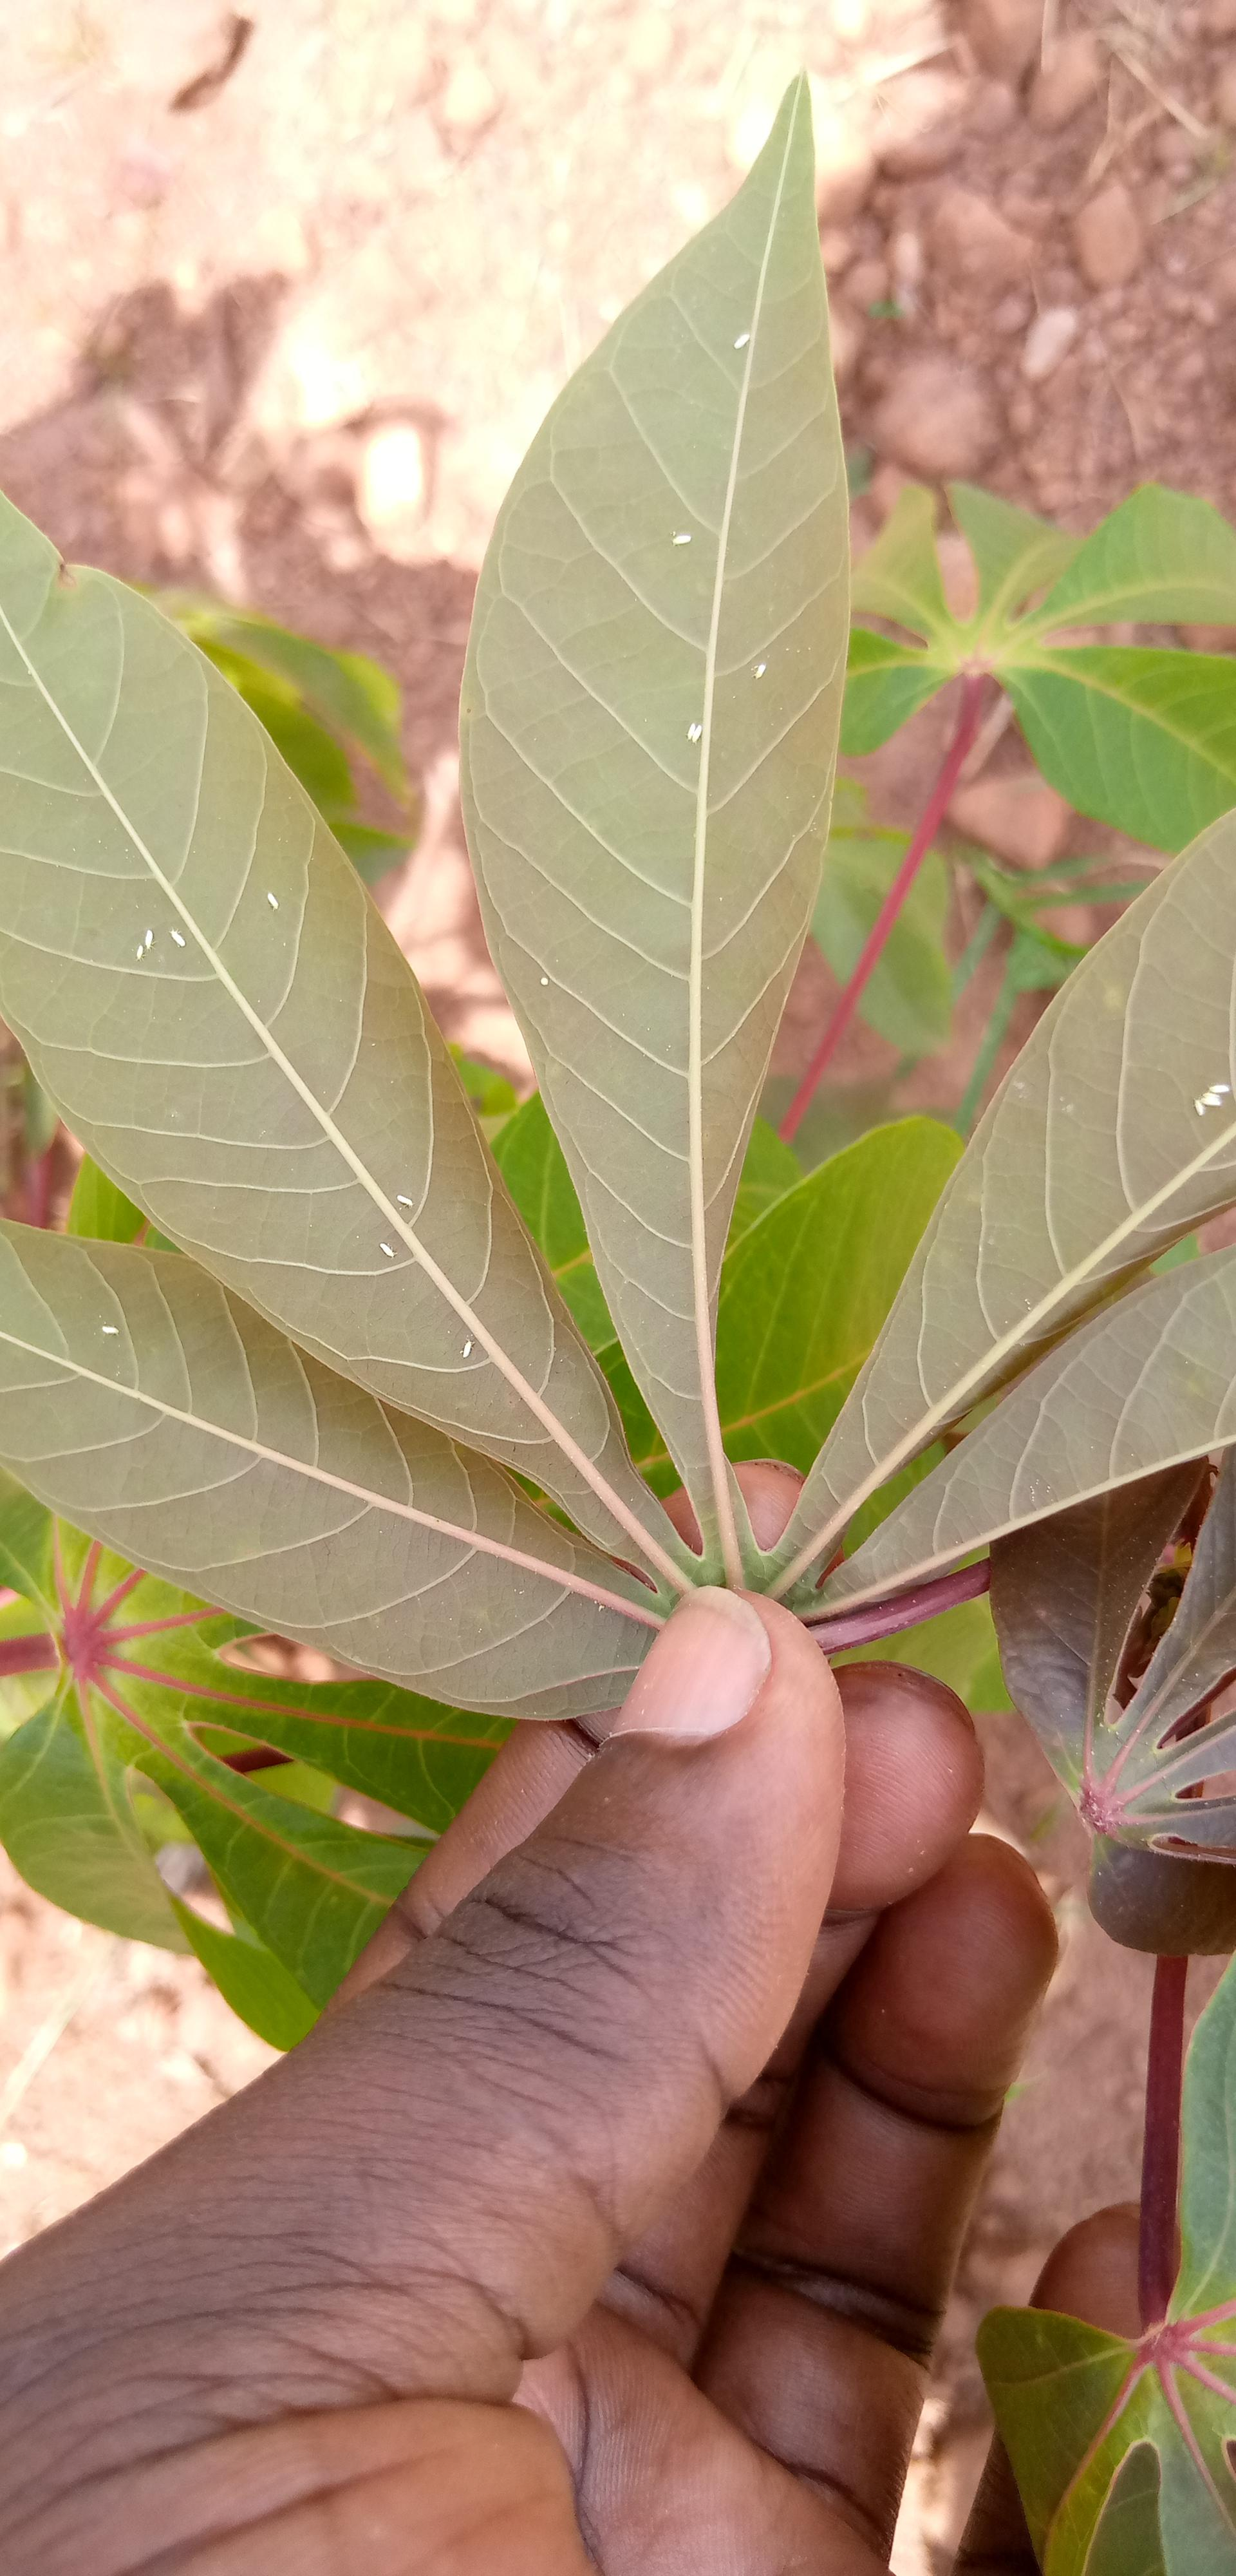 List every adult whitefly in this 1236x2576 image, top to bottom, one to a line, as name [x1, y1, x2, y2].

whitefly [731, 332, 751, 351]
whitefly [670, 532, 694, 548]
whitefly [753, 661, 769, 681]
whitefly [686, 723, 697, 741]
whitefly [691, 724, 703, 744]
whitefly [265, 890, 281, 913]
whitefly [144, 928, 156, 952]
whitefly [169, 928, 189, 948]
whitefly [134, 943, 147, 962]
whitefly [1208, 1084, 1231, 1095]
whitefly [1201, 1092, 1222, 1100]
whitefly [1201, 1097, 1221, 1108]
whitefly [1193, 1098, 1204, 1118]
whitefly [395, 1193, 417, 1210]
whitefly [378, 1242, 398, 1261]
whitefly [100, 1323, 124, 1338]
whitefly [460, 1338, 476, 1361]